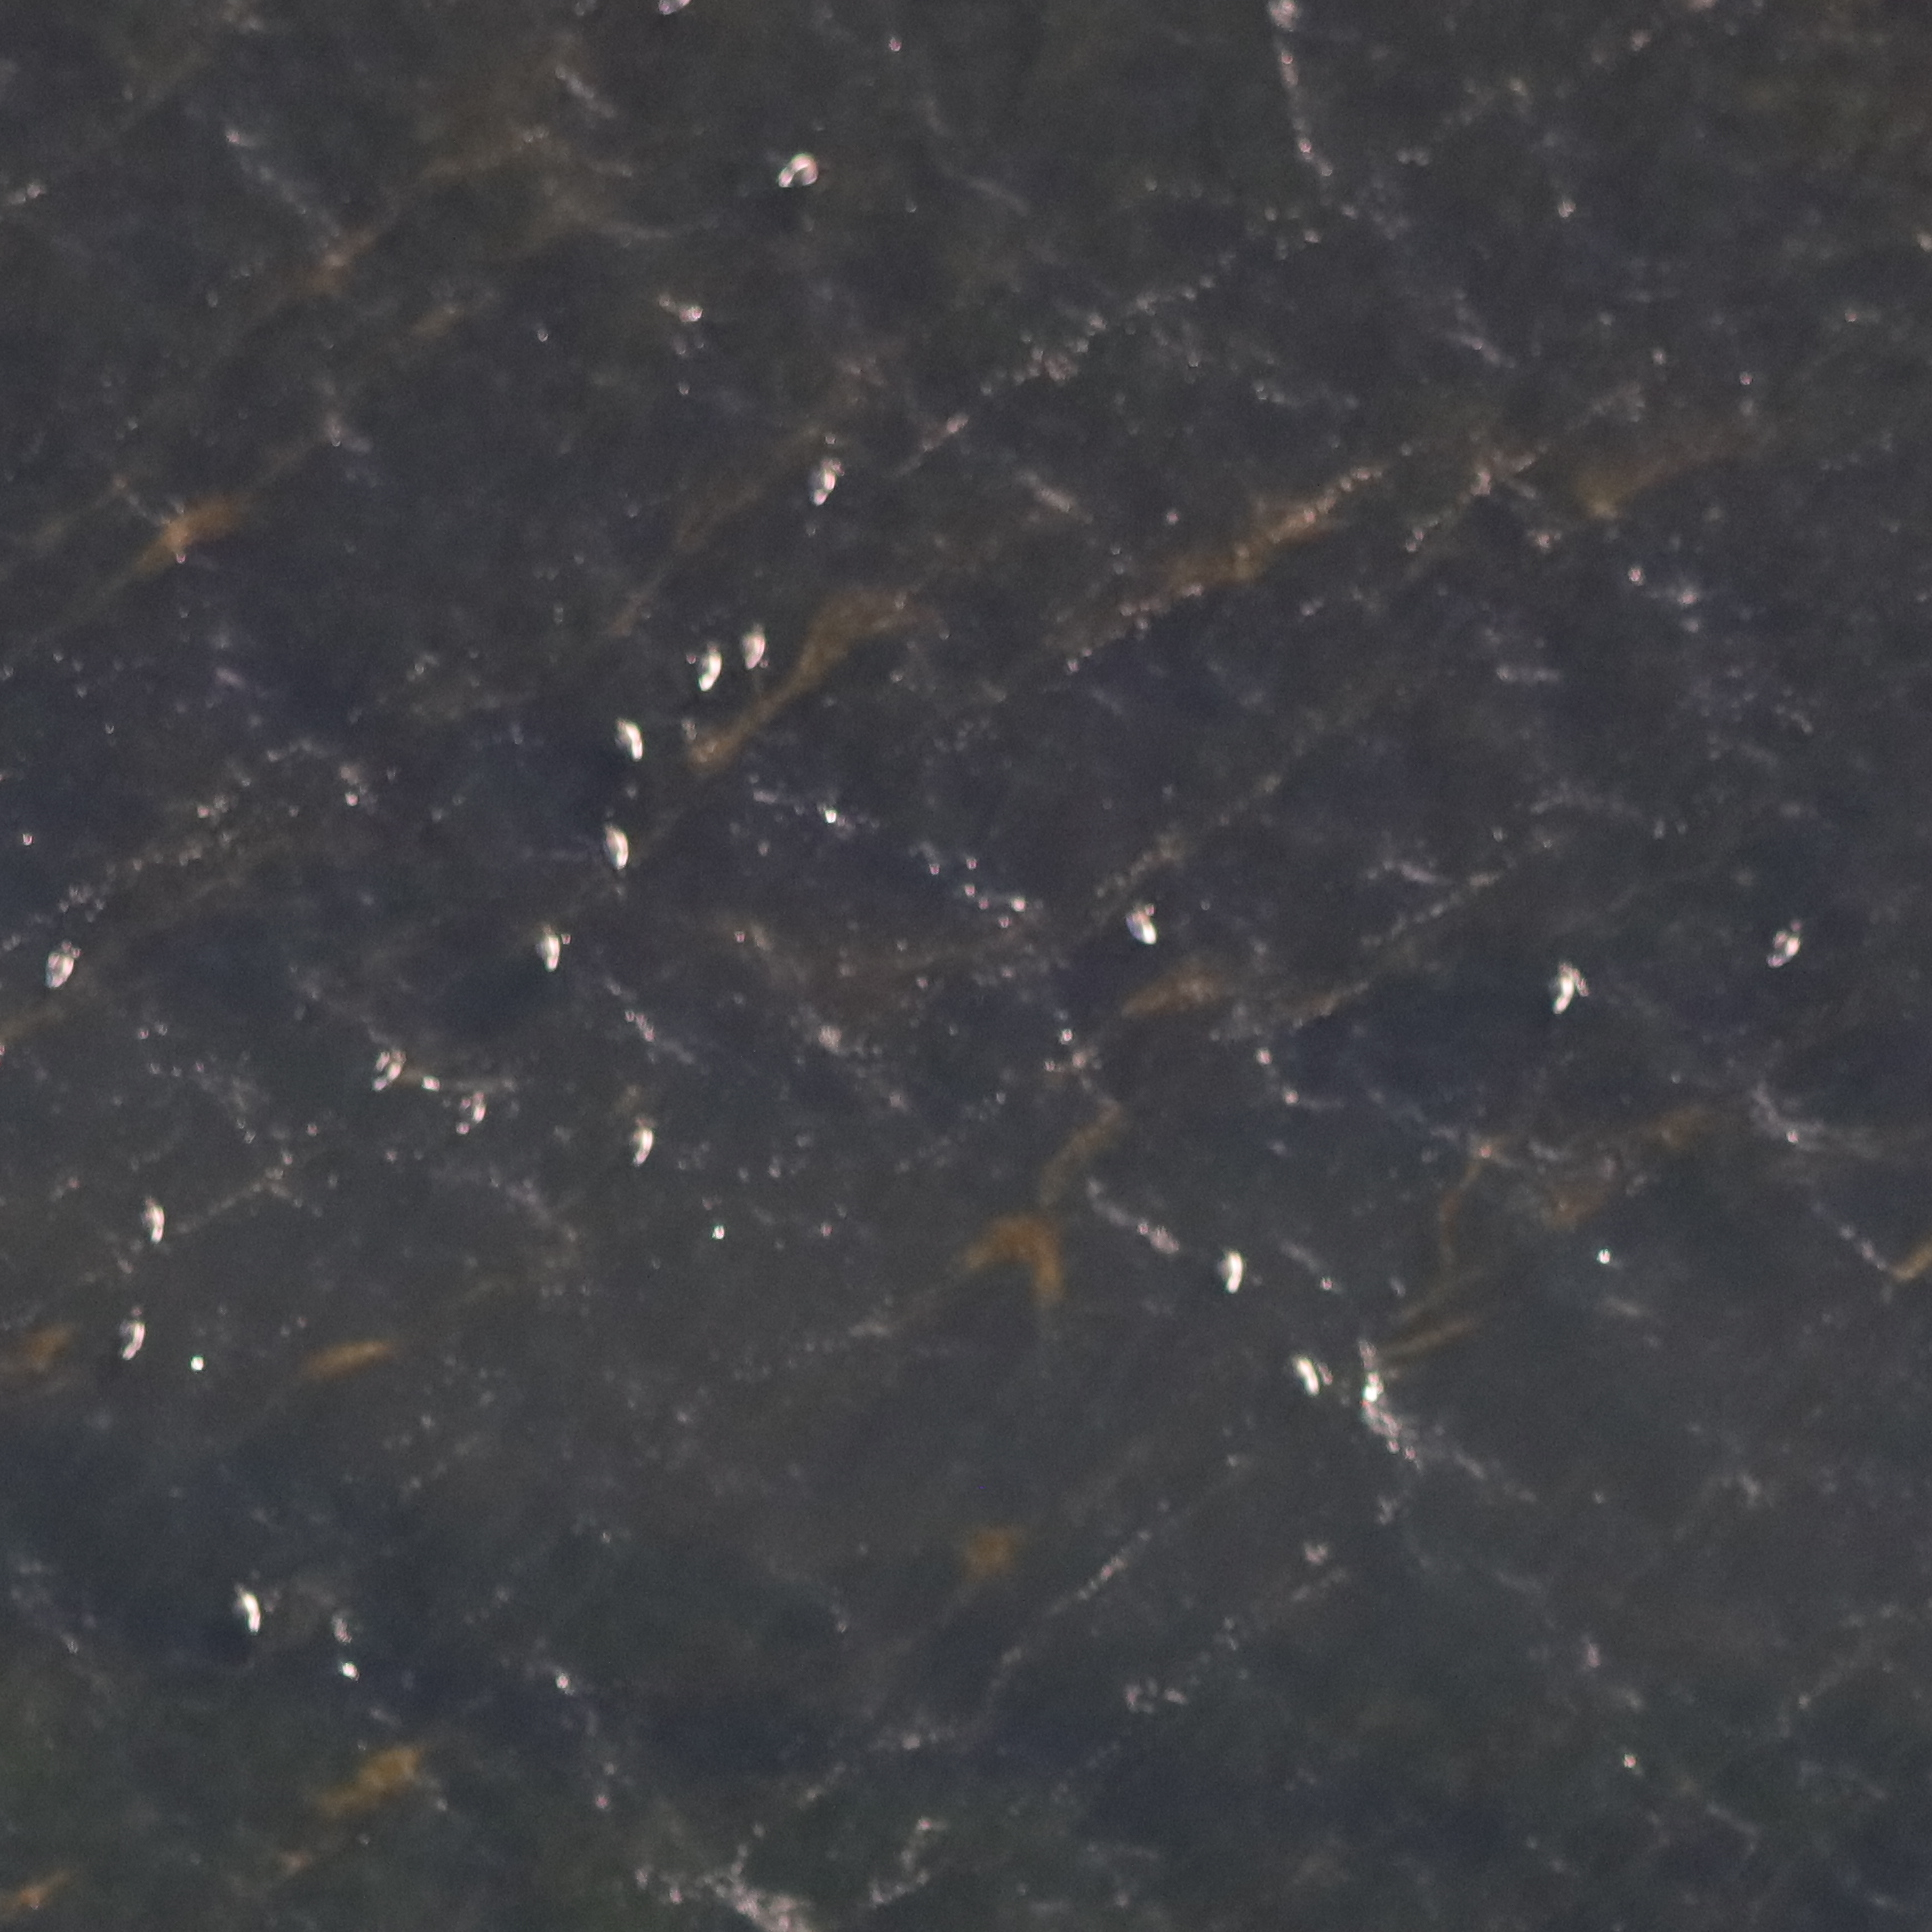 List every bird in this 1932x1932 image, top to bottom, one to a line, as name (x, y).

brant (800, 172)
brant (826, 477)
brant (752, 655)
brant (711, 671)
brant (628, 743)
brant (614, 844)
brant (1141, 925)
brant (1784, 948)
brant (551, 954)
brant (62, 970)
brant (1558, 994)
brant (382, 1067)
brant (475, 1109)
brant (637, 1142)
brant (153, 1218)
brant (1228, 1272)
brant (130, 1335)
brant (1302, 1374)
brant (244, 1608)